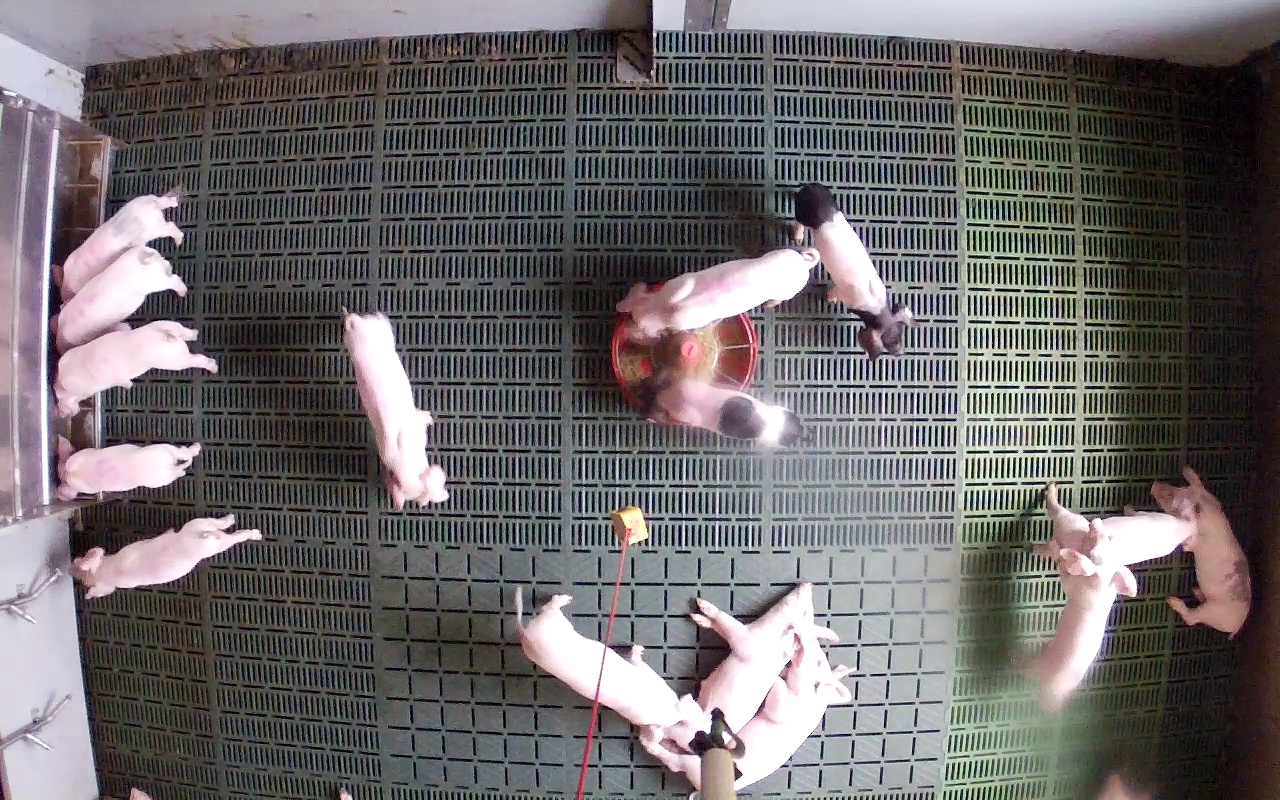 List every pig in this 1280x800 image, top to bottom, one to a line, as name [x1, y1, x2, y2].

pig [793, 183, 923, 365]
pig [51, 194, 183, 311]
pig [51, 246, 188, 356]
pig [617, 246, 820, 347]
pig [341, 307, 451, 514]
pig [55, 319, 219, 418]
pig [640, 366, 812, 450]
pig [56, 434, 203, 501]
pig [1147, 465, 1251, 640]
pig [1030, 480, 1208, 566]
pig [69, 512, 263, 605]
pig [995, 518, 1139, 713]
pig [660, 580, 840, 756]
pig [514, 587, 704, 745]
pig [638, 636, 860, 797]